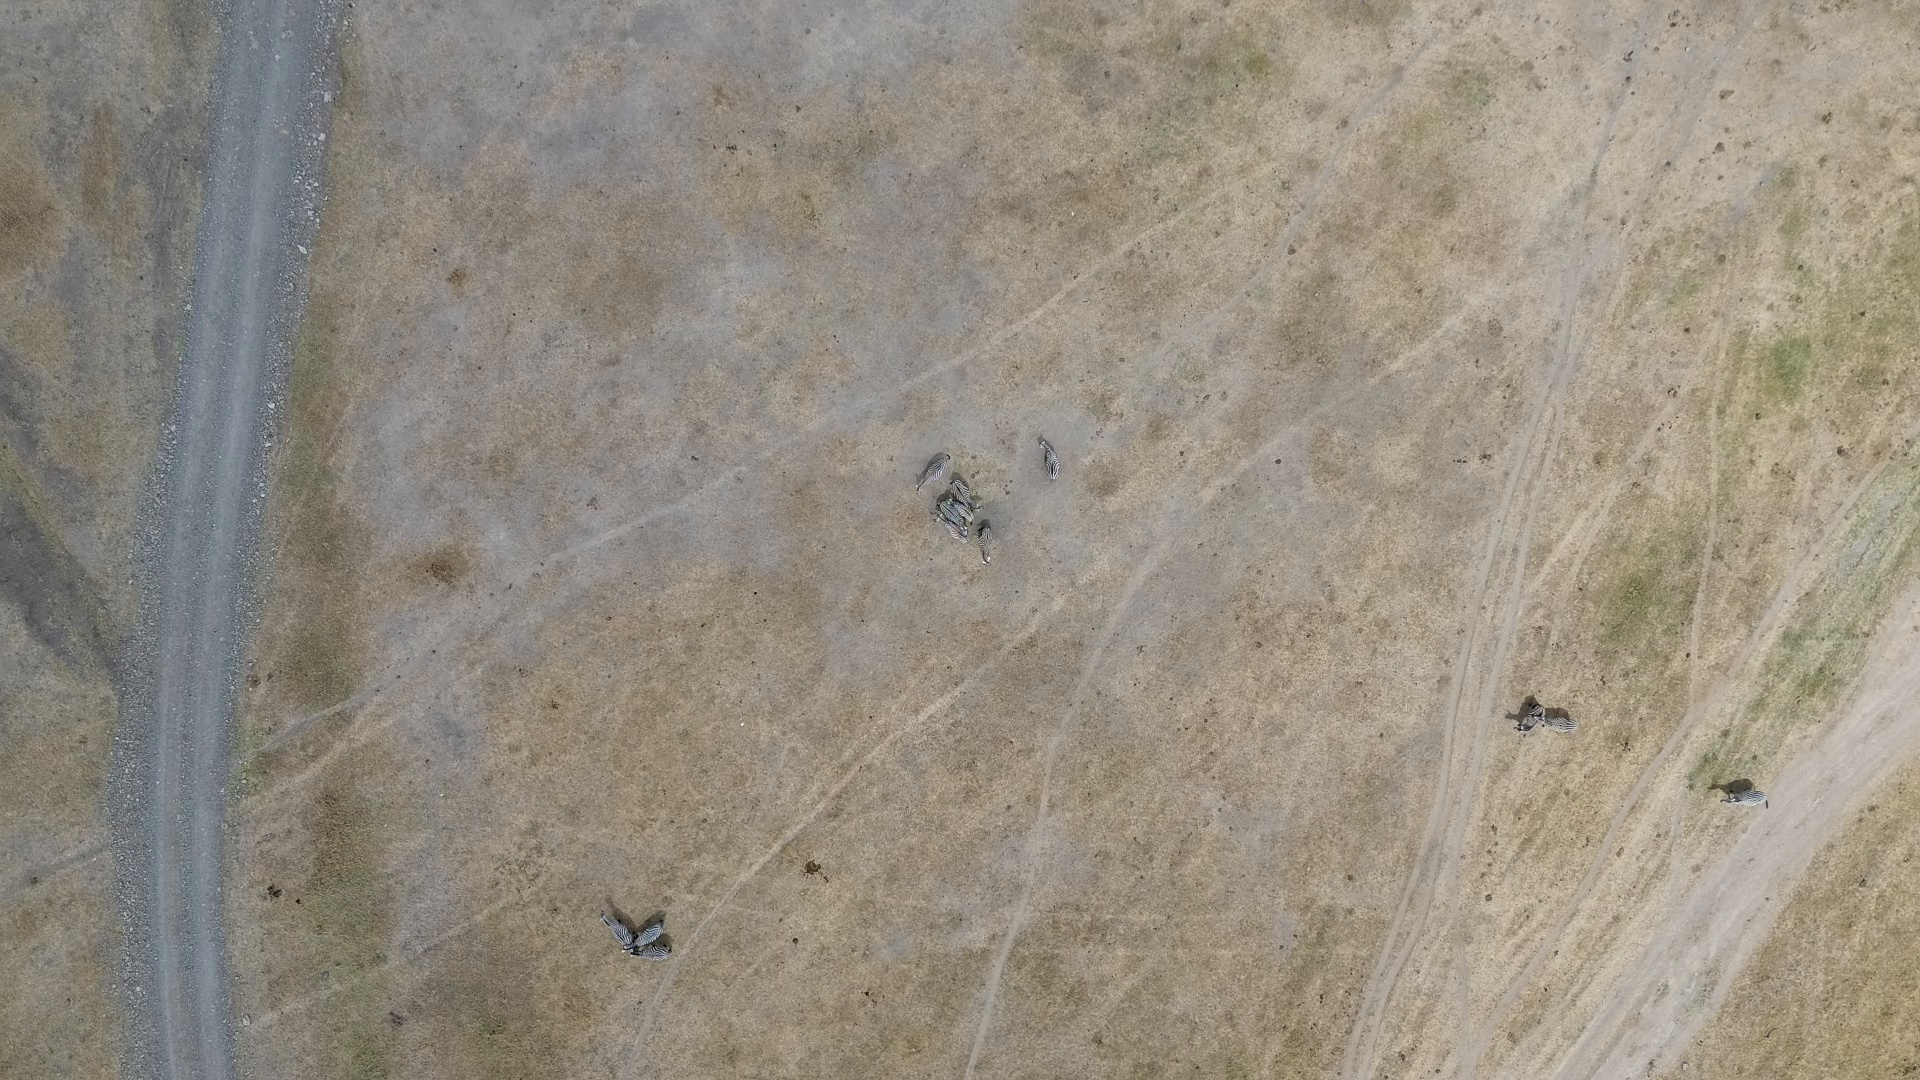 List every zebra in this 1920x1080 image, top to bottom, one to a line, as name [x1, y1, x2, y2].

zebra [1039, 438, 1060, 479]
zebra [914, 459, 946, 494]
zebra [952, 480, 987, 510]
zebra [946, 498, 976, 521]
zebra [940, 500, 968, 534]
zebra [937, 514, 968, 543]
zebra [978, 526, 993, 564]
zebra [1516, 707, 1540, 732]
zebra [1539, 714, 1579, 733]
zebra [1721, 790, 1766, 806]
zebra [601, 914, 632, 950]
zebra [633, 922, 667, 948]
zebra [638, 944, 674, 959]